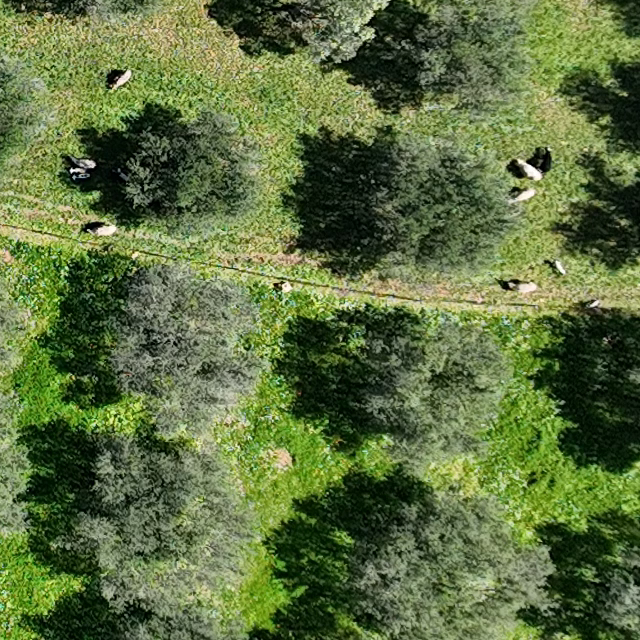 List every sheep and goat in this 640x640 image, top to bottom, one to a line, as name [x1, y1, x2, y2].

sheep [109, 69, 132, 92]
sheep [539, 147, 551, 173]
sheep [70, 156, 96, 169]
sheep [515, 158, 543, 180]
sheep [70, 167, 86, 174]
sheep [72, 174, 90, 179]
sheep [507, 188, 534, 203]
sheep [86, 224, 116, 237]
sheep [554, 259, 566, 275]
sheep [506, 281, 538, 294]